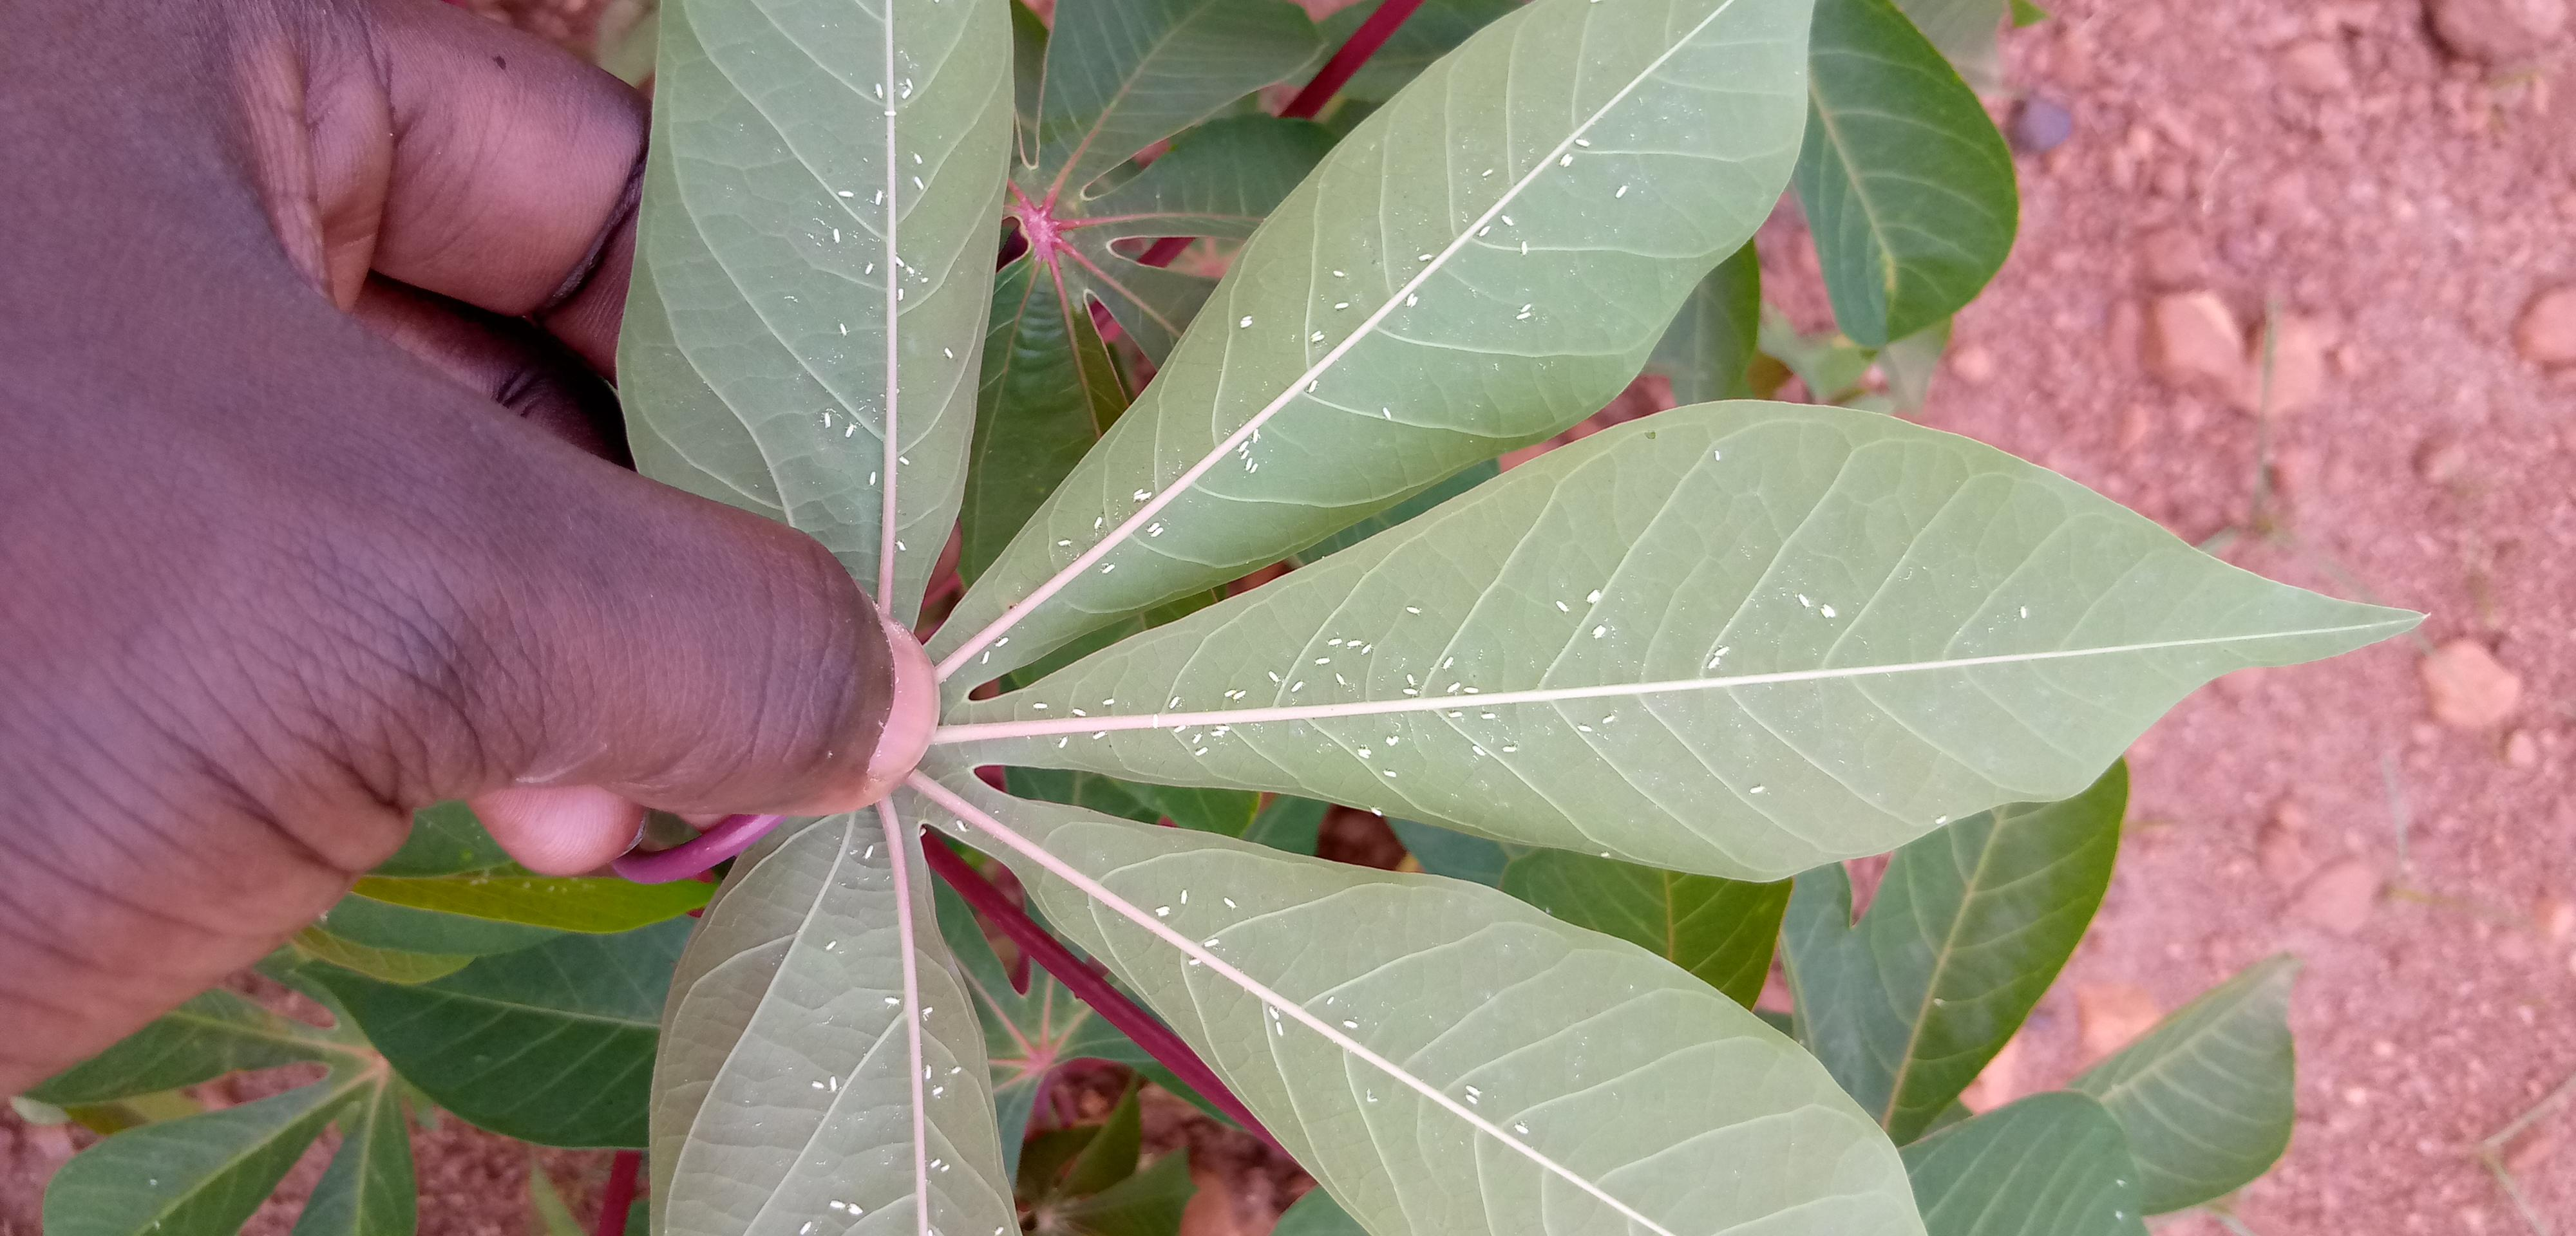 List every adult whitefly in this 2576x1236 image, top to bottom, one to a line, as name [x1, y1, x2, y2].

whitefly [904, 77, 914, 88]
whitefly [874, 82, 886, 100]
whitefly [900, 86, 912, 100]
whitefly [882, 108, 898, 118]
whitefly [1573, 138, 1591, 147]
whitefly [910, 150, 923, 165]
whitefly [1559, 152, 1569, 166]
whitefly [1564, 154, 1572, 167]
whitefly [1481, 168, 1493, 178]
whitefly [912, 174, 926, 191]
whitefly [1615, 183, 1628, 200]
whitefly [837, 189, 855, 199]
whitefly [874, 189, 884, 206]
whitefly [1500, 213, 1515, 227]
whitefly [1477, 225, 1492, 238]
whitefly [832, 227, 842, 244]
whitefly [1520, 239, 1528, 257]
whitefly [1416, 253, 1432, 261]
whitefly [895, 254, 904, 269]
whitefly [864, 262, 875, 276]
whitefly [905, 265, 916, 276]
whitefly [1331, 268, 1345, 277]
whitefly [896, 286, 906, 303]
whitefly [1406, 292, 1415, 308]
whitefly [1411, 295, 1418, 306]
whitefly [1334, 301, 1350, 310]
whitefly [1520, 303, 1531, 313]
whitefly [1515, 312, 1531, 321]
whitefly [1241, 314, 1254, 319]
whitefly [1238, 319, 1253, 328]
whitefly [838, 321, 848, 338]
whitefly [1310, 329, 1321, 337]
whitefly [1312, 333, 1325, 342]
whitefly [943, 346, 954, 360]
whitefly [1307, 379, 1318, 393]
whitefly [1381, 406, 1394, 419]
whitefly [820, 409, 832, 429]
whitefly [844, 422, 856, 438]
whitefly [1252, 427, 1262, 445]
whitefly [1238, 440, 1250, 453]
whitefly [1240, 449, 1250, 460]
whitefly [1713, 449, 1721, 462]
whitefly [898, 454, 911, 466]
whitefly [1245, 457, 1255, 471]
whitefly [1250, 461, 1260, 474]
whitefly [868, 470, 877, 487]
whitefly [1133, 488, 1142, 493]
whitefly [1141, 491, 1155, 500]
whitefly [1133, 494, 1142, 504]
whitefly [1092, 516, 1103, 530]
whitefly [1146, 521, 1160, 533]
whitefly [1152, 527, 1164, 538]
whitefly [1056, 537, 1074, 548]
whitefly [895, 539, 907, 552]
whitefly [1101, 563, 1117, 575]
whitefly [1586, 588, 1601, 604]
whitefly [1797, 591, 1811, 609]
whitefly [1555, 599, 1569, 613]
whitefly [1823, 603, 1837, 619]
whitefly [2018, 604, 2028, 619]
whitefly [1405, 604, 1421, 615]
whitefly [1819, 607, 1828, 619]
whitefly [1593, 623, 1602, 634]
whitefly [1595, 626, 1605, 639]
whitefly [994, 636, 1010, 647]
whitefly [1326, 637, 1343, 646]
whitefly [1345, 639, 1363, 648]
whitefly [1361, 641, 1372, 655]
whitefly [1713, 645, 1730, 657]
whitefly [981, 650, 991, 664]
whitefly [1441, 654, 1454, 670]
whitefly [1313, 656, 1332, 667]
whitefly [1707, 656, 1723, 669]
whitefly [1267, 669, 1280, 683]
whitefly [1334, 671, 1347, 687]
whitefly [1405, 671, 1417, 685]
whitefly [1290, 680, 1305, 693]
whitefly [1445, 680, 1461, 695]
whitefly [1462, 686, 1479, 695]
whitefly [1400, 687, 1419, 696]
whitefly [1223, 689, 1236, 697]
whitefly [1233, 689, 1247, 700]
whitefly [1168, 695, 1180, 710]
whitefly [1101, 697, 1115, 707]
whitefly [1032, 701, 1048, 709]
whitefly [1071, 706, 1087, 718]
whitefly [1447, 711, 1464, 718]
whitefly [1479, 711, 1497, 721]
whitefly [1151, 712, 1160, 729]
whitefly [1601, 713, 1616, 724]
whitefly [1576, 723, 1593, 733]
whitefly [1172, 724, 1187, 734]
whitefly [1213, 724, 1230, 731]
whitefly [1209, 729, 1224, 738]
whitefly [1092, 730, 1106, 740]
whitefly [1192, 732, 1203, 744]
whitefly [1383, 734, 1398, 747]
whitefly [1057, 735, 1068, 750]
whitefly [1470, 744, 1486, 757]
whitefly [1501, 744, 1519, 753]
whitefly [1356, 745, 1372, 754]
whitefly [1194, 746, 1209, 757]
whitefly [1357, 752, 1370, 760]
whitefly [1382, 767, 1397, 777]
whitefly [1748, 785, 1766, 794]
whitefly [1370, 805, 1383, 816]
whitefly [1933, 814, 1949, 826]
whitefly [955, 818, 968, 834]
whitefly [917, 827, 929, 838]
whitefly [862, 844, 875, 859]
whitefly [1599, 849, 1611, 859]
whitefly [1180, 888, 1188, 906]
whitefly [1222, 895, 1237, 910]
whitefly [1156, 905, 1171, 911]
whitefly [1158, 910, 1170, 916]
whitefly [1204, 935, 1220, 948]
whitefly [823, 939, 839, 951]
whitefly [1187, 953, 1202, 966]
whitefly [882, 994, 899, 1007]
whitefly [1325, 995, 1336, 1005]
whitefly [1267, 1004, 1281, 1020]
whitefly [922, 1006, 934, 1016]
whitefly [1343, 1018, 1359, 1030]
whitefly [1274, 1020, 1285, 1036]
whitefly [923, 1063, 933, 1080]
whitefly [947, 1063, 963, 1077]
whitefly [828, 1074, 839, 1092]
whitefly [810, 1079, 824, 1089]
whitefly [1464, 1083, 1482, 1097]
whitefly [932, 1085, 945, 1096]
whitefly [1365, 1087, 1379, 1103]
whitefly [1466, 1093, 1478, 1105]
whitefly [1513, 1121, 1529, 1135]
whitefly [929, 1157, 942, 1168]
whitefly [939, 1163, 951, 1172]
whitefly [828, 1199, 846, 1210]
whitefly [849, 1201, 865, 1215]
whitefly [798, 1220, 812, 1235]
whitefly [992, 1224, 1005, 1236]
whitefly [927, 1227, 934, 1236]